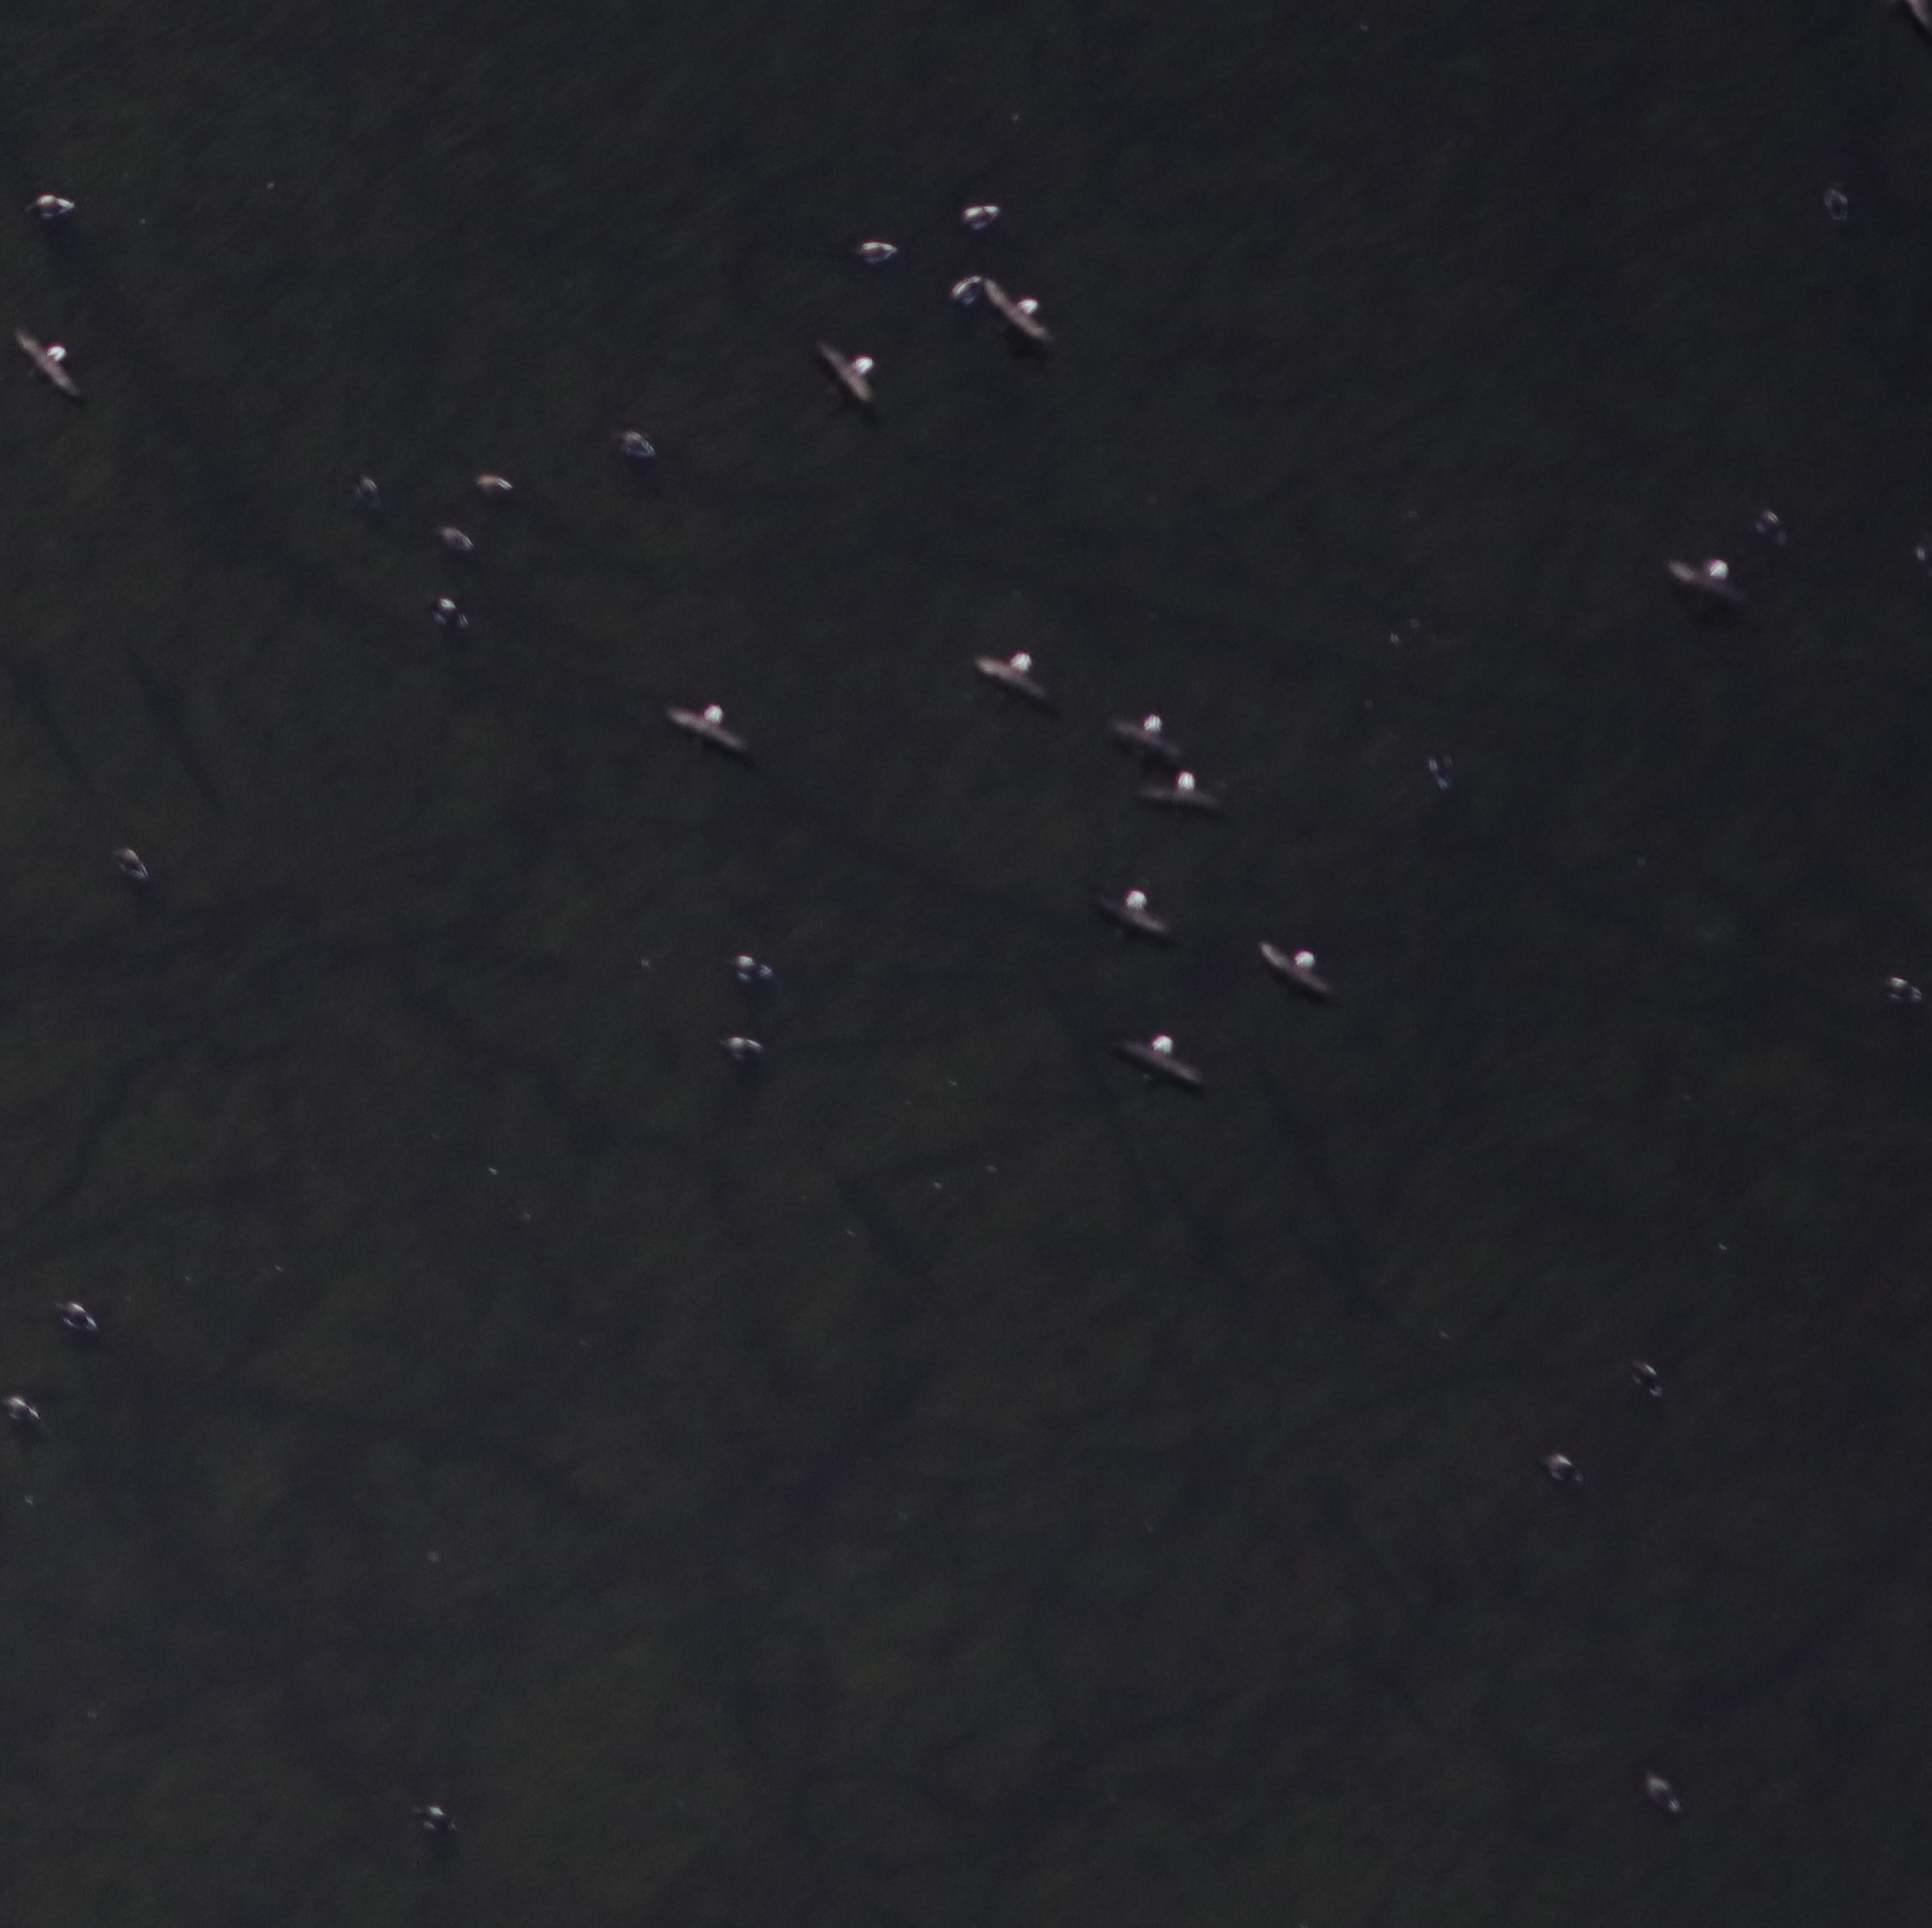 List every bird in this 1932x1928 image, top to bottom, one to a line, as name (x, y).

brant (48, 206)
brant (1845, 208)
brant (988, 214)
brant (873, 242)
brant (974, 285)
brant (1018, 323)
brant (43, 360)
brant (853, 382)
brant (632, 442)
brant (494, 480)
brant (369, 493)
brant (1769, 520)
brant (447, 531)
brant (1706, 576)
brant (441, 610)
brant (1032, 685)
brant (705, 723)
brant (1147, 732)
brant (1439, 768)
brant (1185, 800)
brant (135, 857)
brant (1136, 921)
brant (1301, 959)
brant (749, 972)
brant (1893, 983)
brant (747, 1046)
brant (1167, 1054)
brant (75, 1315)
brant (1650, 1383)
brant (23, 1408)
brant (1565, 1464)
brant (1659, 1797)
brant (438, 1823)